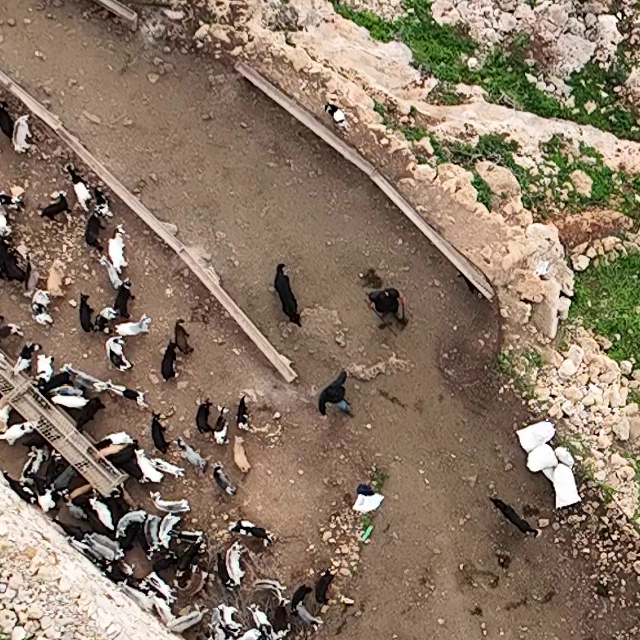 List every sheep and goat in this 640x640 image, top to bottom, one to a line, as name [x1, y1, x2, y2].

goat [324, 102, 348, 128]
goat [0, 103, 15, 139]
goat [12, 114, 30, 153]
goat [64, 164, 91, 212]
goat [0, 177, 18, 209]
goat [41, 193, 68, 220]
goat [0, 205, 11, 237]
goat [84, 205, 107, 251]
goat [107, 224, 128, 270]
goat [0, 231, 7, 265]
goat [3, 252, 25, 282]
goat [21, 253, 39, 292]
goat [99, 256, 123, 289]
goat [49, 259, 65, 297]
goat [114, 280, 135, 319]
goat [31, 289, 53, 326]
goat [80, 292, 94, 333]
goat [94, 308, 116, 334]
goat [0, 310, 5, 327]
goat [116, 315, 151, 335]
goat [175, 318, 194, 354]
goat [0, 324, 23, 339]
goat [105, 335, 133, 371]
goat [0, 336, 8, 368]
goat [11, 341, 40, 377]
goat [160, 341, 178, 382]
goat [36, 353, 50, 389]
goat [60, 364, 103, 391]
goat [41, 372, 69, 390]
goat [0, 381, 6, 410]
goat [97, 382, 149, 408]
goat [0, 386, 11, 422]
goat [45, 387, 83, 397]
goat [0, 388, 18, 434]
goat [51, 394, 87, 407]
goat [238, 395, 249, 430]
goat [76, 397, 103, 434]
goat [195, 398, 213, 433]
goat [213, 405, 228, 445]
goat [150, 410, 171, 451]
goat [0, 420, 39, 445]
goat [88, 430, 137, 453]
goat [23, 431, 55, 449]
goat [232, 435, 252, 473]
goat [174, 437, 206, 468]
goat [95, 443, 125, 459]
goat [108, 444, 140, 465]
goat [21, 446, 43, 485]
goat [134, 448, 164, 482]
goat [45, 450, 61, 485]
goat [151, 458, 185, 477]
goat [53, 462, 87, 489]
goat [121, 462, 145, 481]
goat [213, 466, 237, 495]
goat [27, 469, 55, 513]
goat [1, 471, 37, 505]
goat [70, 483, 95, 498]
goat [113, 483, 128, 520]
goat [57, 489, 88, 519]
goat [149, 490, 191, 512]
goat [73, 491, 102, 506]
goat [489, 497, 541, 538]
goat [90, 498, 113, 530]
goat [82, 503, 113, 537]
goat [115, 511, 146, 538]
goat [145, 514, 161, 551]
goat [159, 514, 181, 549]
goat [51, 517, 85, 539]
goat [228, 519, 274, 546]
goat [166, 528, 202, 543]
goat [137, 530, 153, 561]
goat [82, 533, 113, 561]
goat [92, 533, 125, 560]
goat [65, 536, 105, 566]
goat [176, 539, 203, 576]
goat [226, 541, 246, 585]
goat [151, 552, 176, 571]
goat [217, 552, 235, 590]
goat [116, 558, 133, 577]
goat [99, 567, 149, 589]
goat [315, 570, 335, 605]
goat [147, 572, 177, 605]
goat [173, 573, 207, 597]
goat [252, 578, 286, 596]
goat [117, 580, 152, 611]
goat [291, 585, 311, 618]
goat [148, 590, 175, 624]
goat [276, 596, 291, 639]
goat [297, 602, 323, 632]
goat [219, 603, 242, 629]
goat [247, 603, 278, 639]
goat [167, 604, 209, 633]
goat [208, 607, 221, 639]
goat [220, 620, 238, 636]
goat [209, 621, 225, 639]
goat [224, 629, 260, 639]
goat [195, 634, 222, 639]